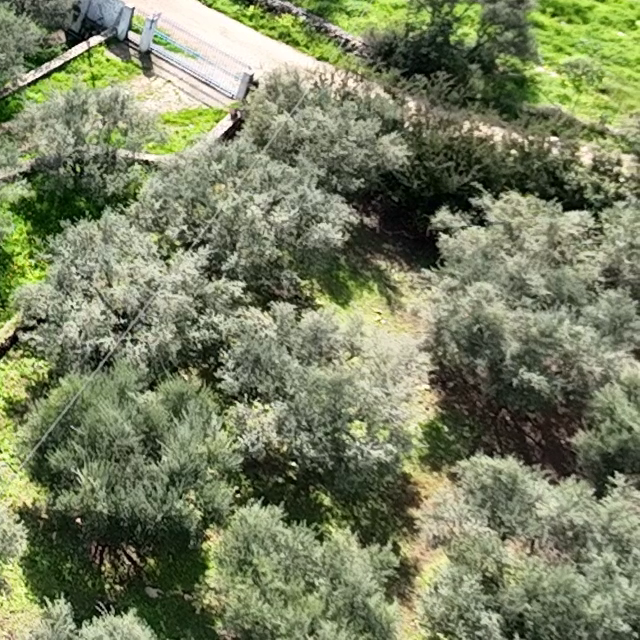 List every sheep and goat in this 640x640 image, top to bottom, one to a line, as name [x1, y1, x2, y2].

None